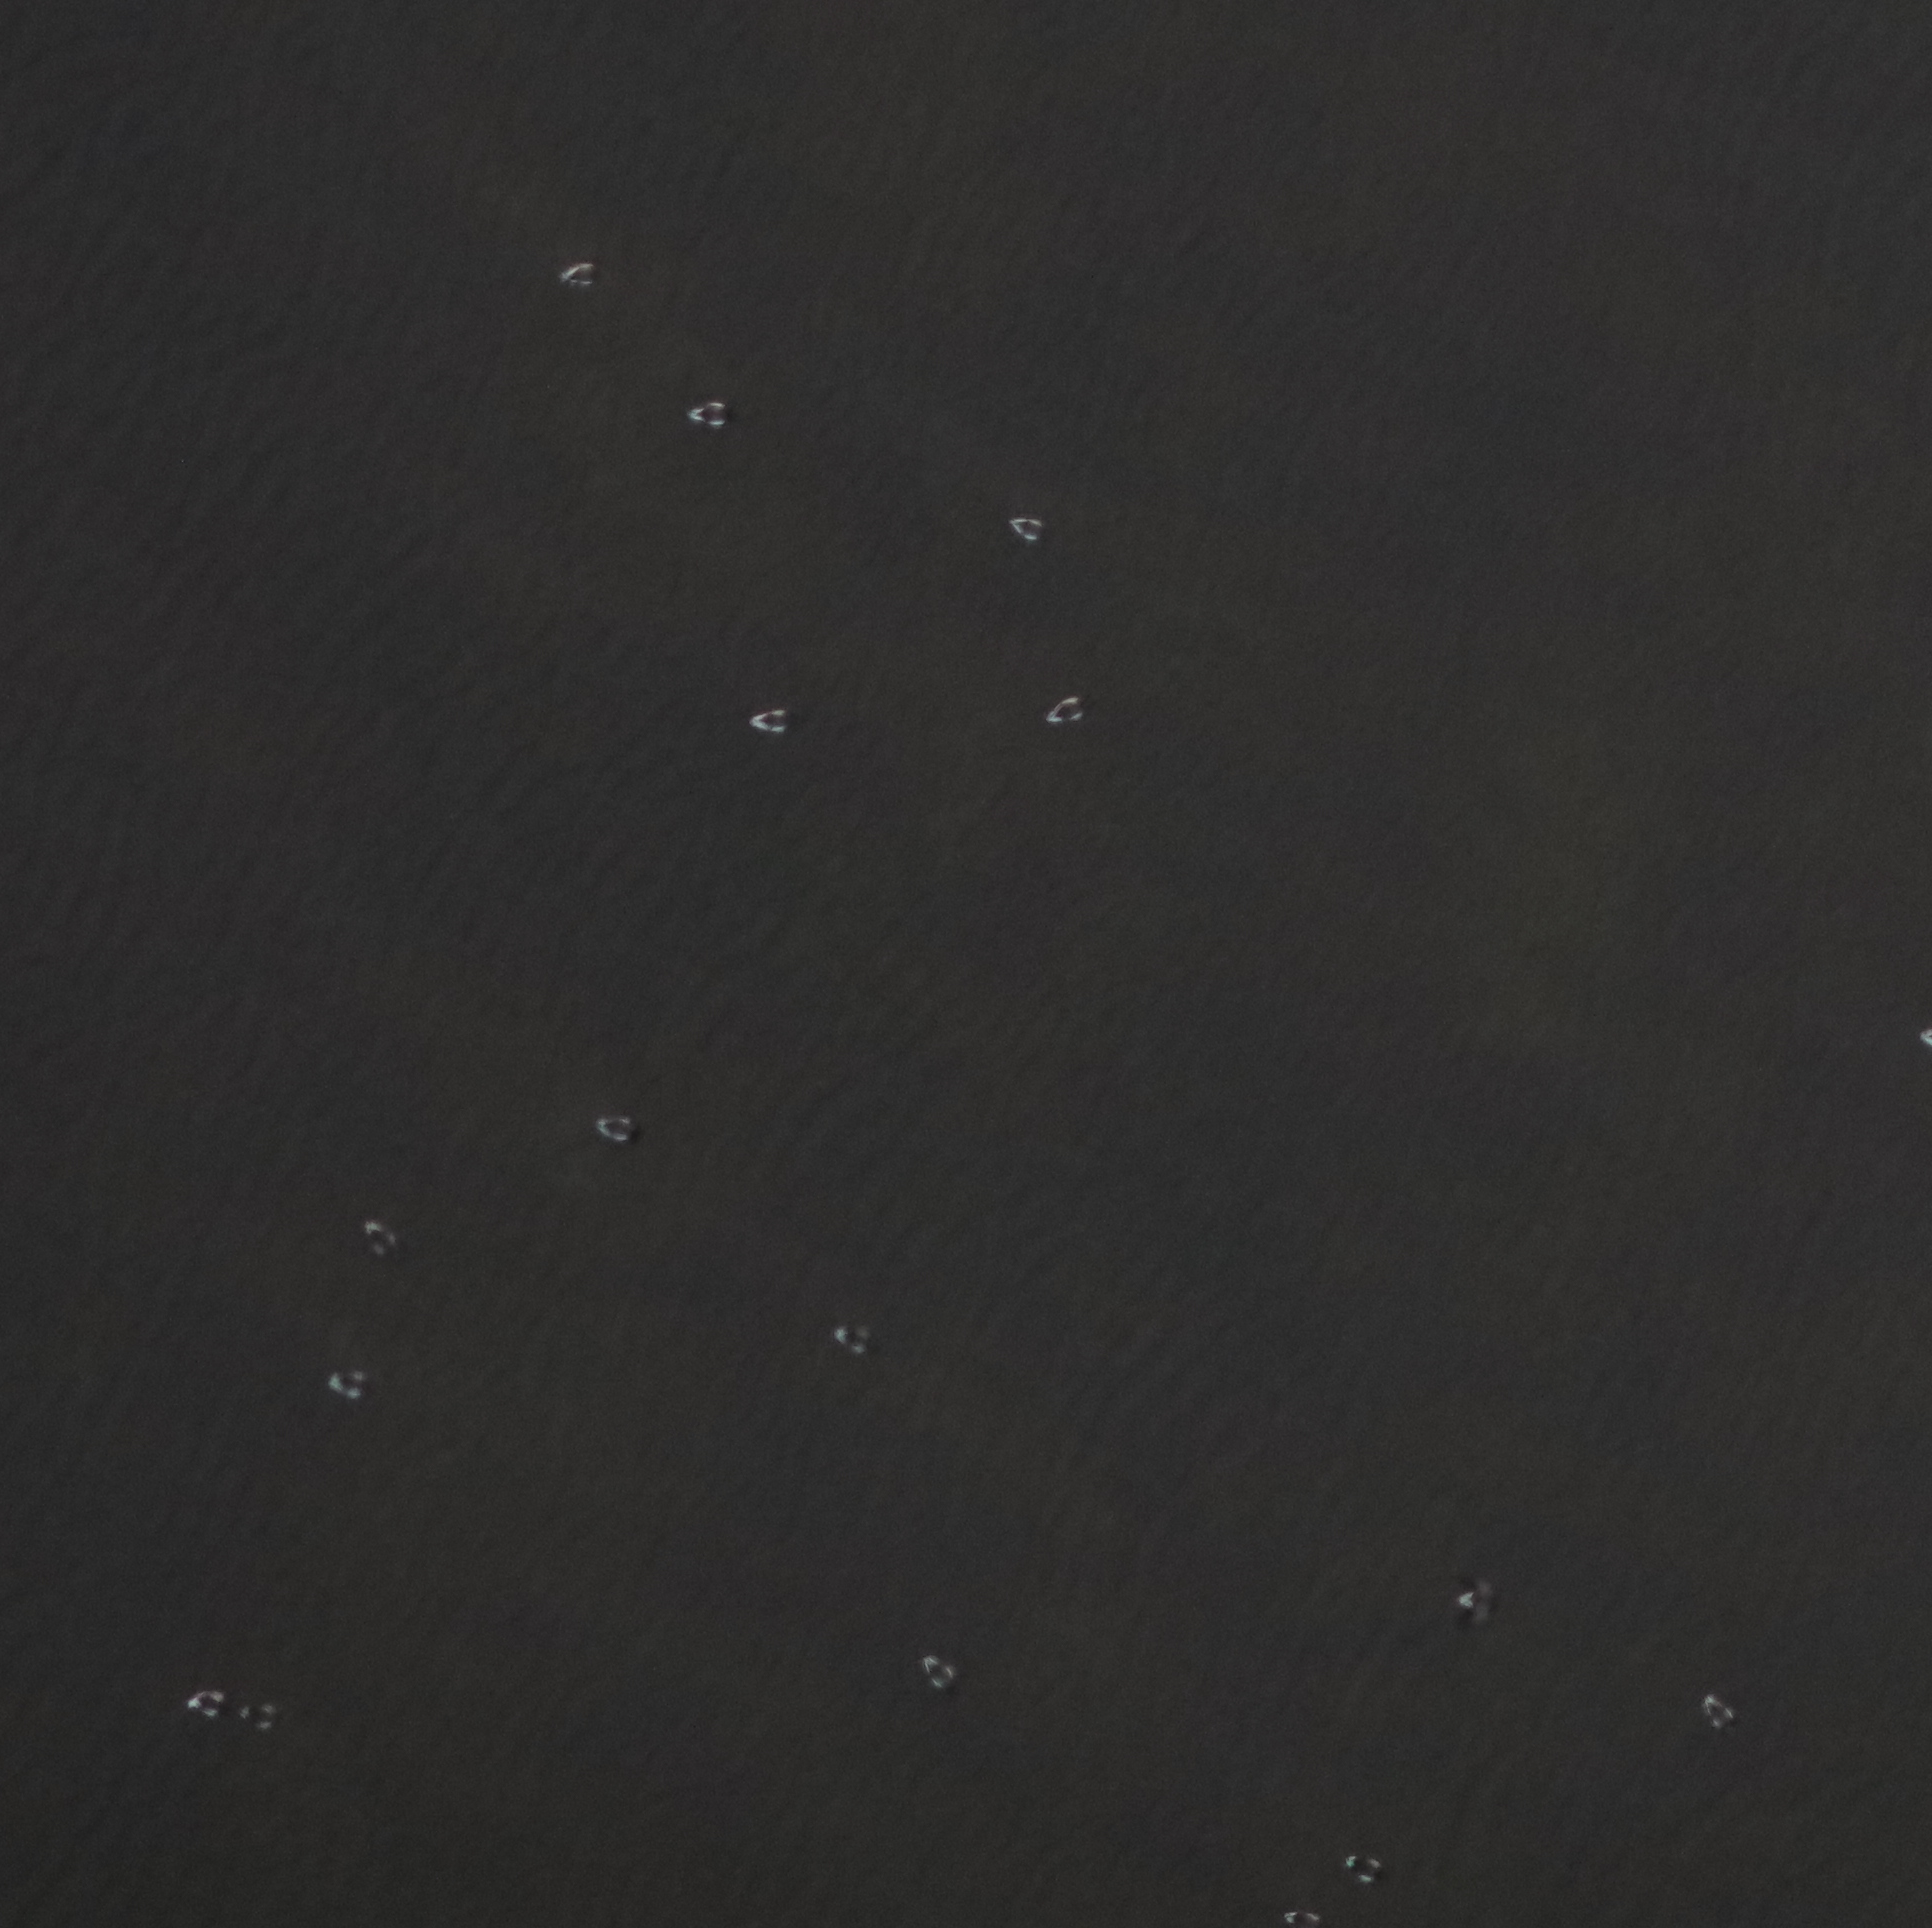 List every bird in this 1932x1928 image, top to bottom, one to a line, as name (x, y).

brant (583, 274)
brant (712, 415)
brant (1030, 530)
brant (1066, 710)
brant (771, 722)
brant (619, 1130)
brant (378, 1234)
brant (852, 1332)
brant (354, 1386)
brant (1476, 1601)
brant (940, 1675)
brant (209, 1703)
brant (261, 1720)
brant (1716, 1720)
brant (1367, 1869)